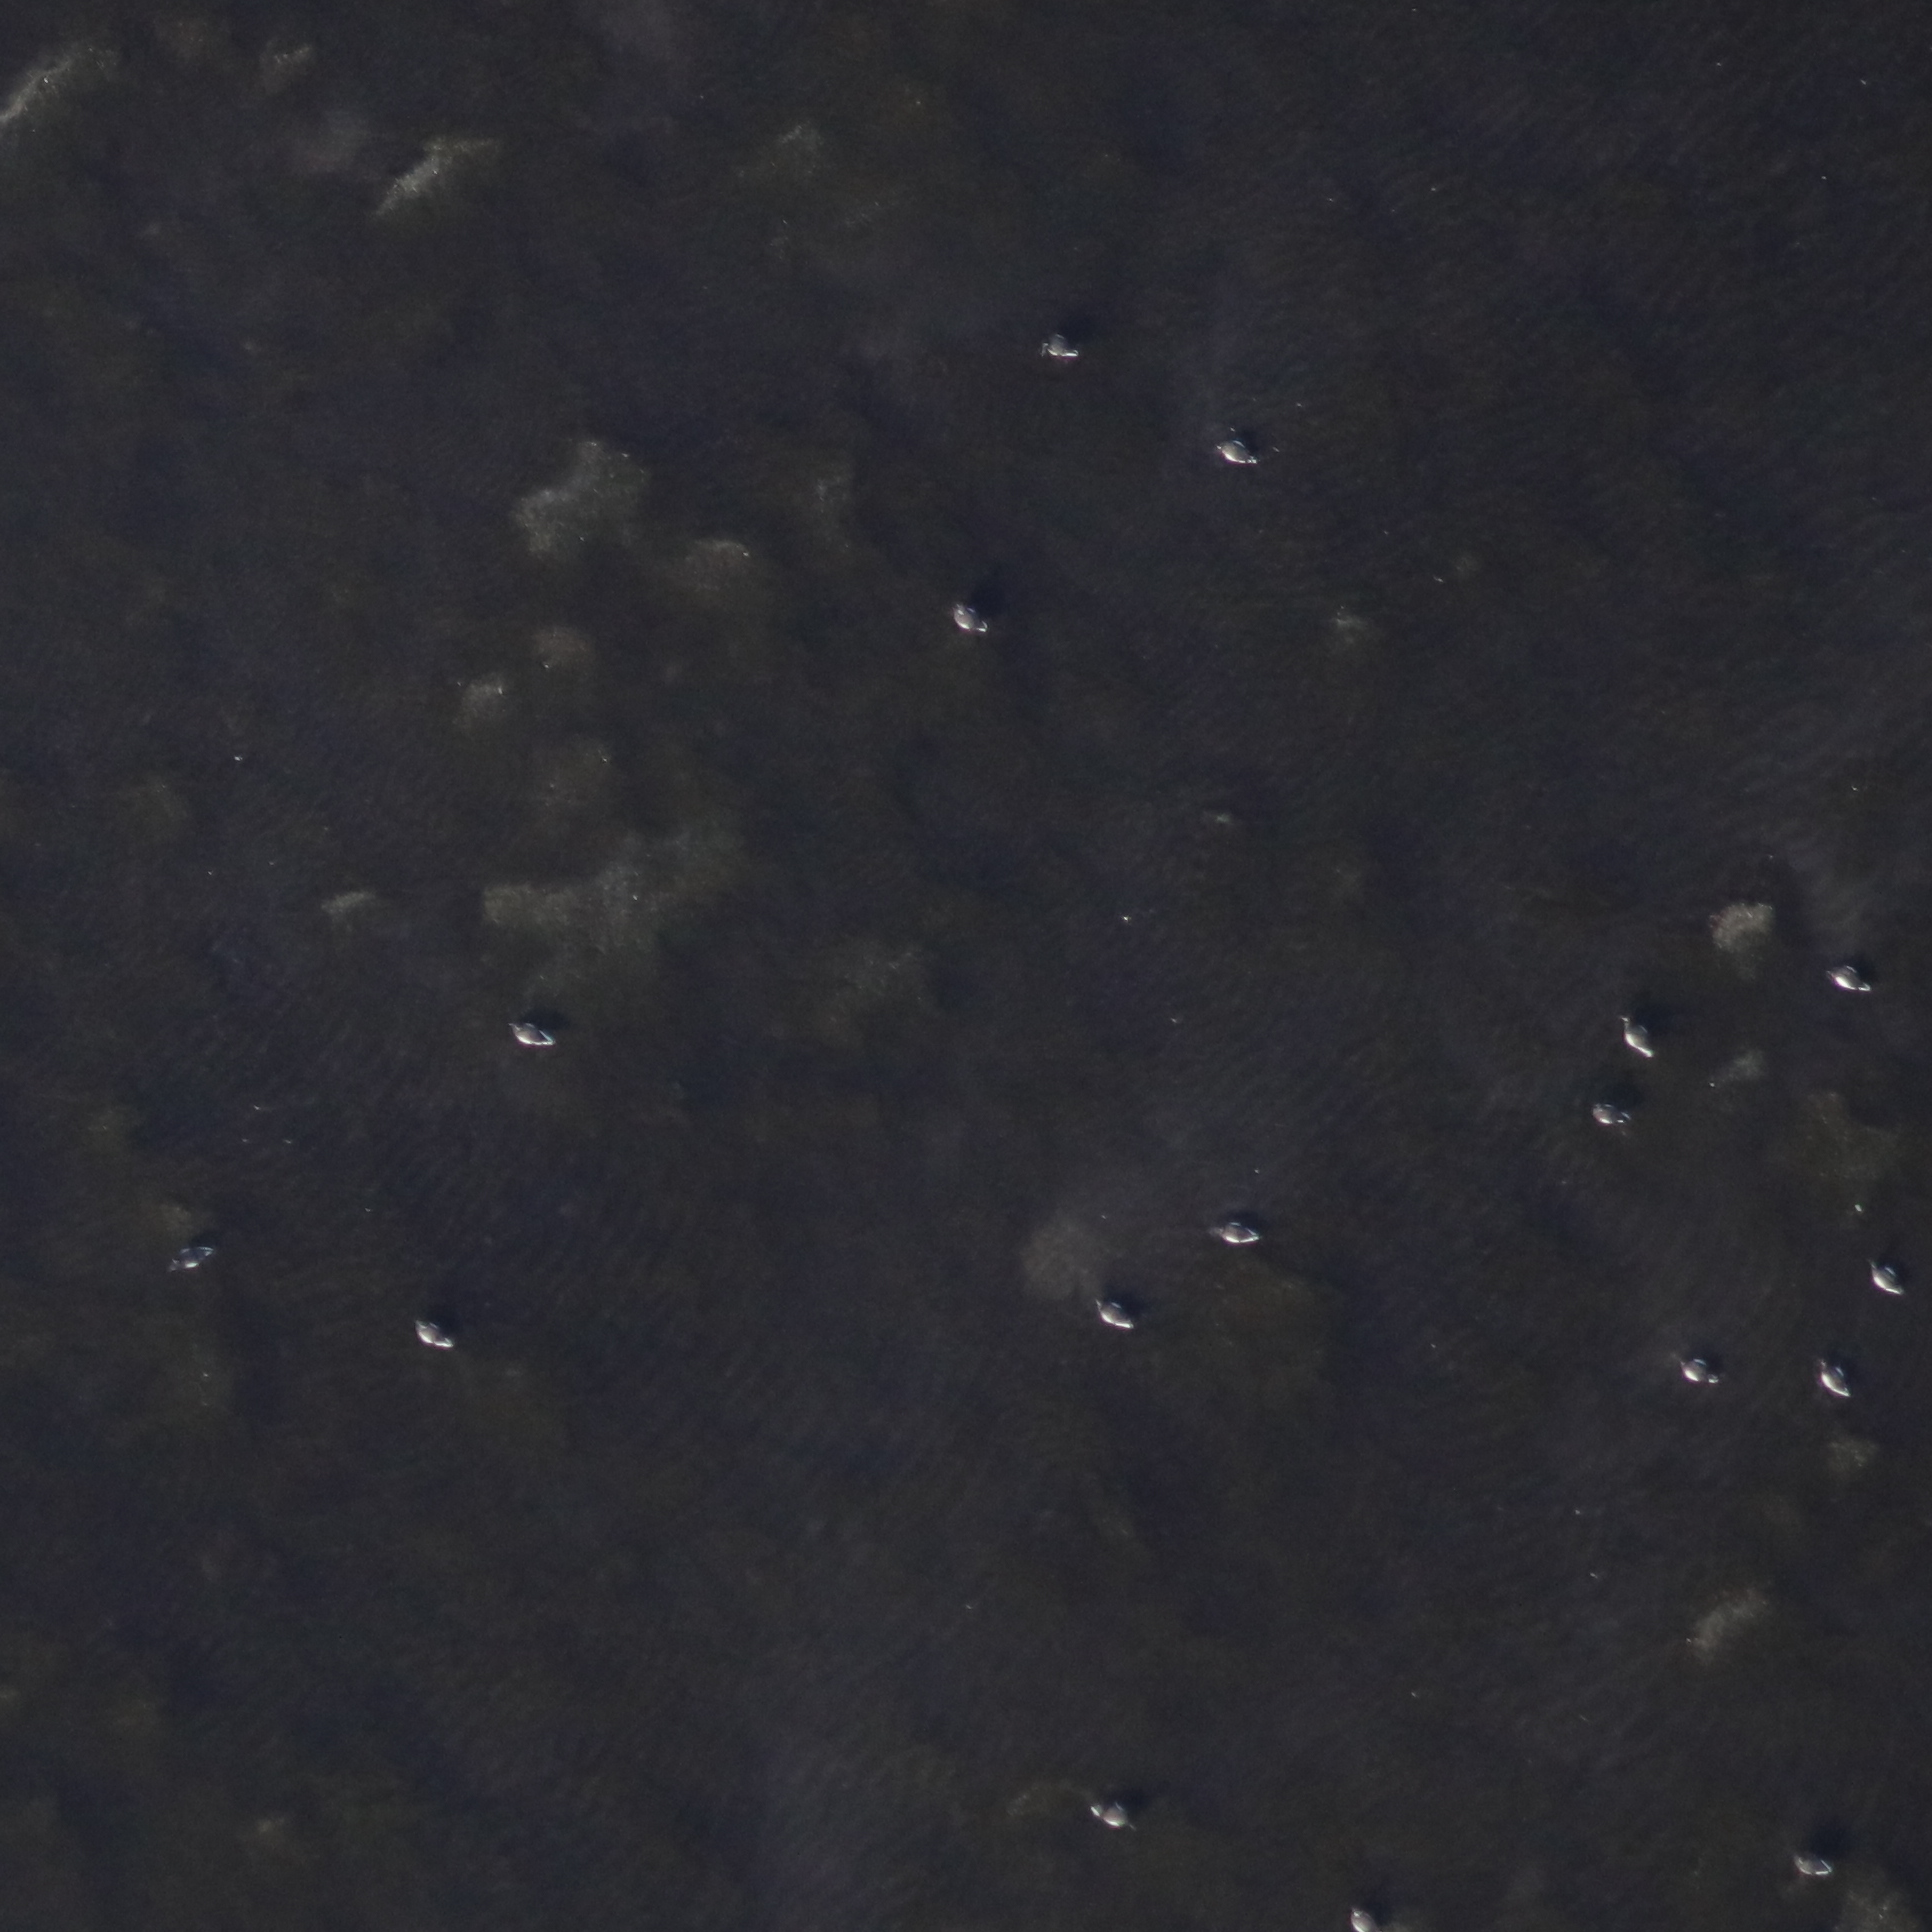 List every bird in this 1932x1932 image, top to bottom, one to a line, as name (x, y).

brant (1057, 347)
brant (1233, 449)
brant (972, 621)
brant (1847, 977)
brant (530, 1033)
brant (1637, 1036)
brant (1608, 1113)
brant (1233, 1231)
brant (193, 1257)
brant (1887, 1275)
brant (1113, 1313)
brant (434, 1332)
brant (1697, 1370)
brant (1833, 1378)
brant (1110, 1815)
brant (1815, 1857)
brant (1366, 1923)